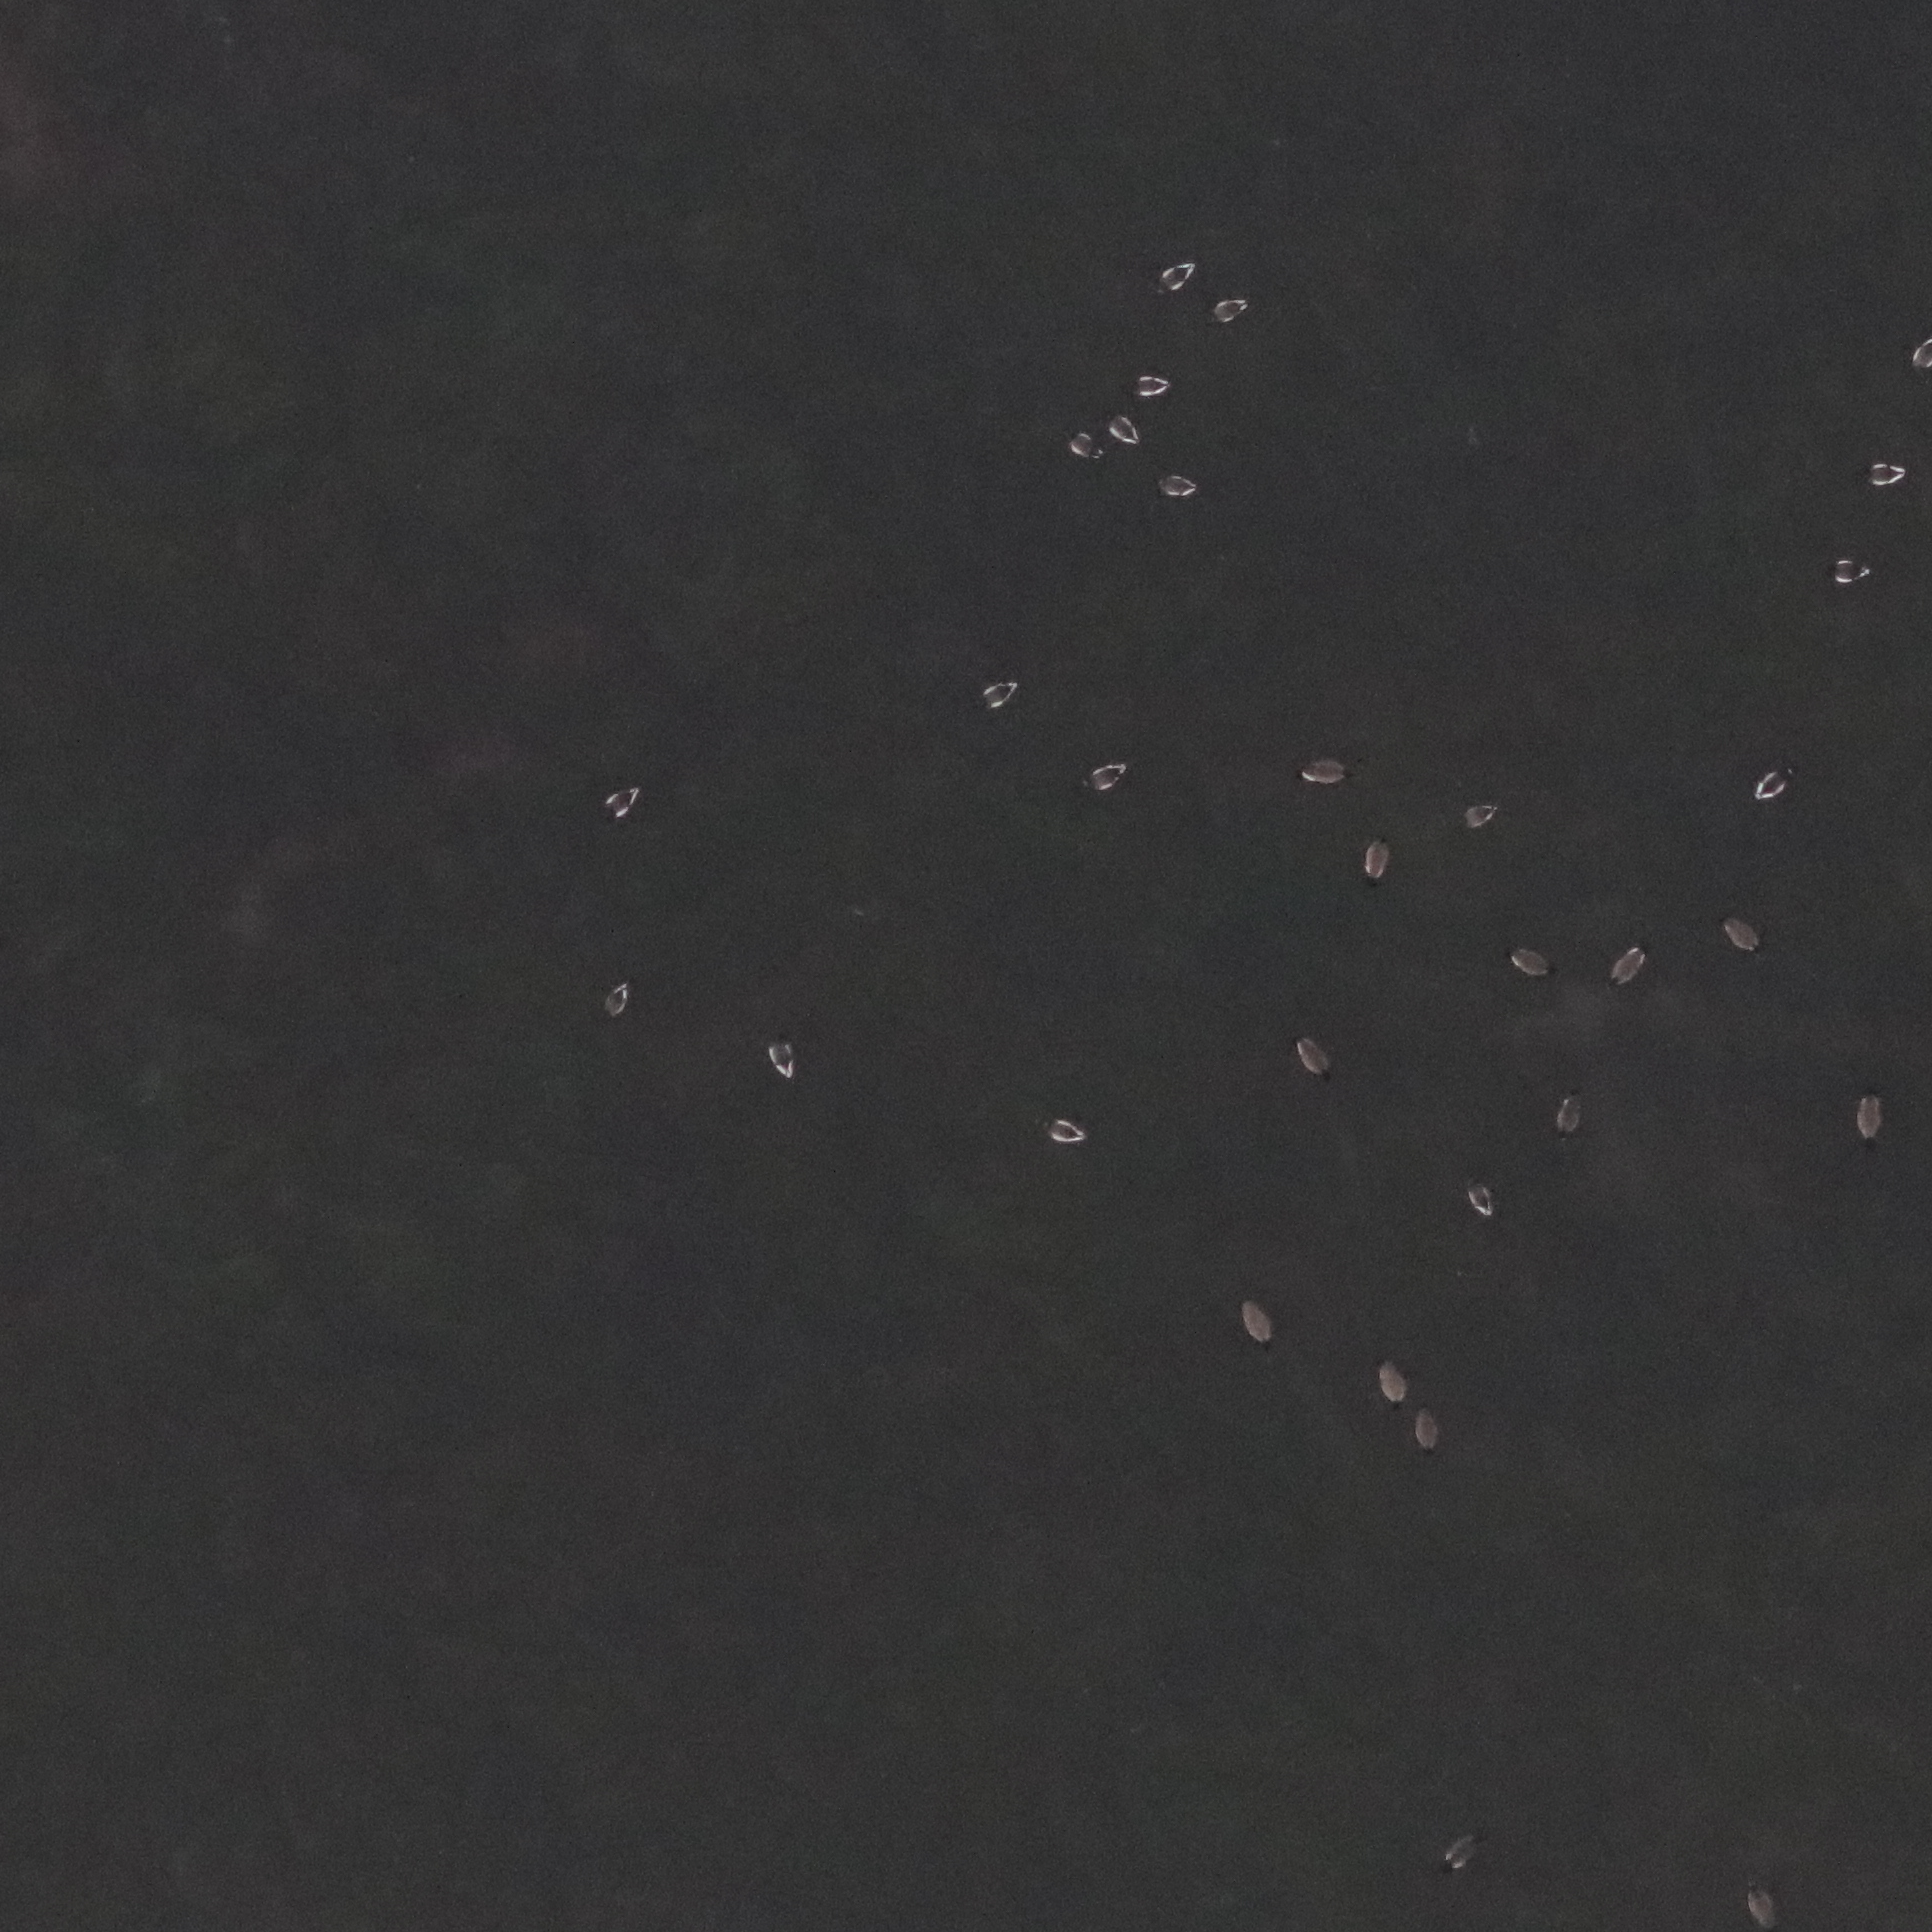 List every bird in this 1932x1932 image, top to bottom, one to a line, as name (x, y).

brant (1173, 279)
brant (1227, 311)
brant (1924, 354)
brant (1149, 385)
brant (1121, 428)
brant (1087, 442)
brant (1883, 475)
brant (1175, 486)
brant (1848, 570)
brant (997, 695)
Canada goose (1326, 773)
brant (1102, 779)
brant (1774, 785)
brant (621, 801)
brant (1477, 817)
Canada goose (1377, 859)
Canada goose (1741, 932)
Canada goose (1530, 961)
Canada goose (1626, 966)
brant (617, 1000)
brant (783, 1057)
Canada goose (1312, 1058)
Canada goose (1568, 1115)
Canada goose (1869, 1117)
brant (1063, 1130)
brant (1478, 1196)
Canada goose (1257, 1321)
Canada goose (1391, 1382)
Canada goose (1428, 1429)
Canada goose (1460, 1850)
Canada goose (1761, 1908)